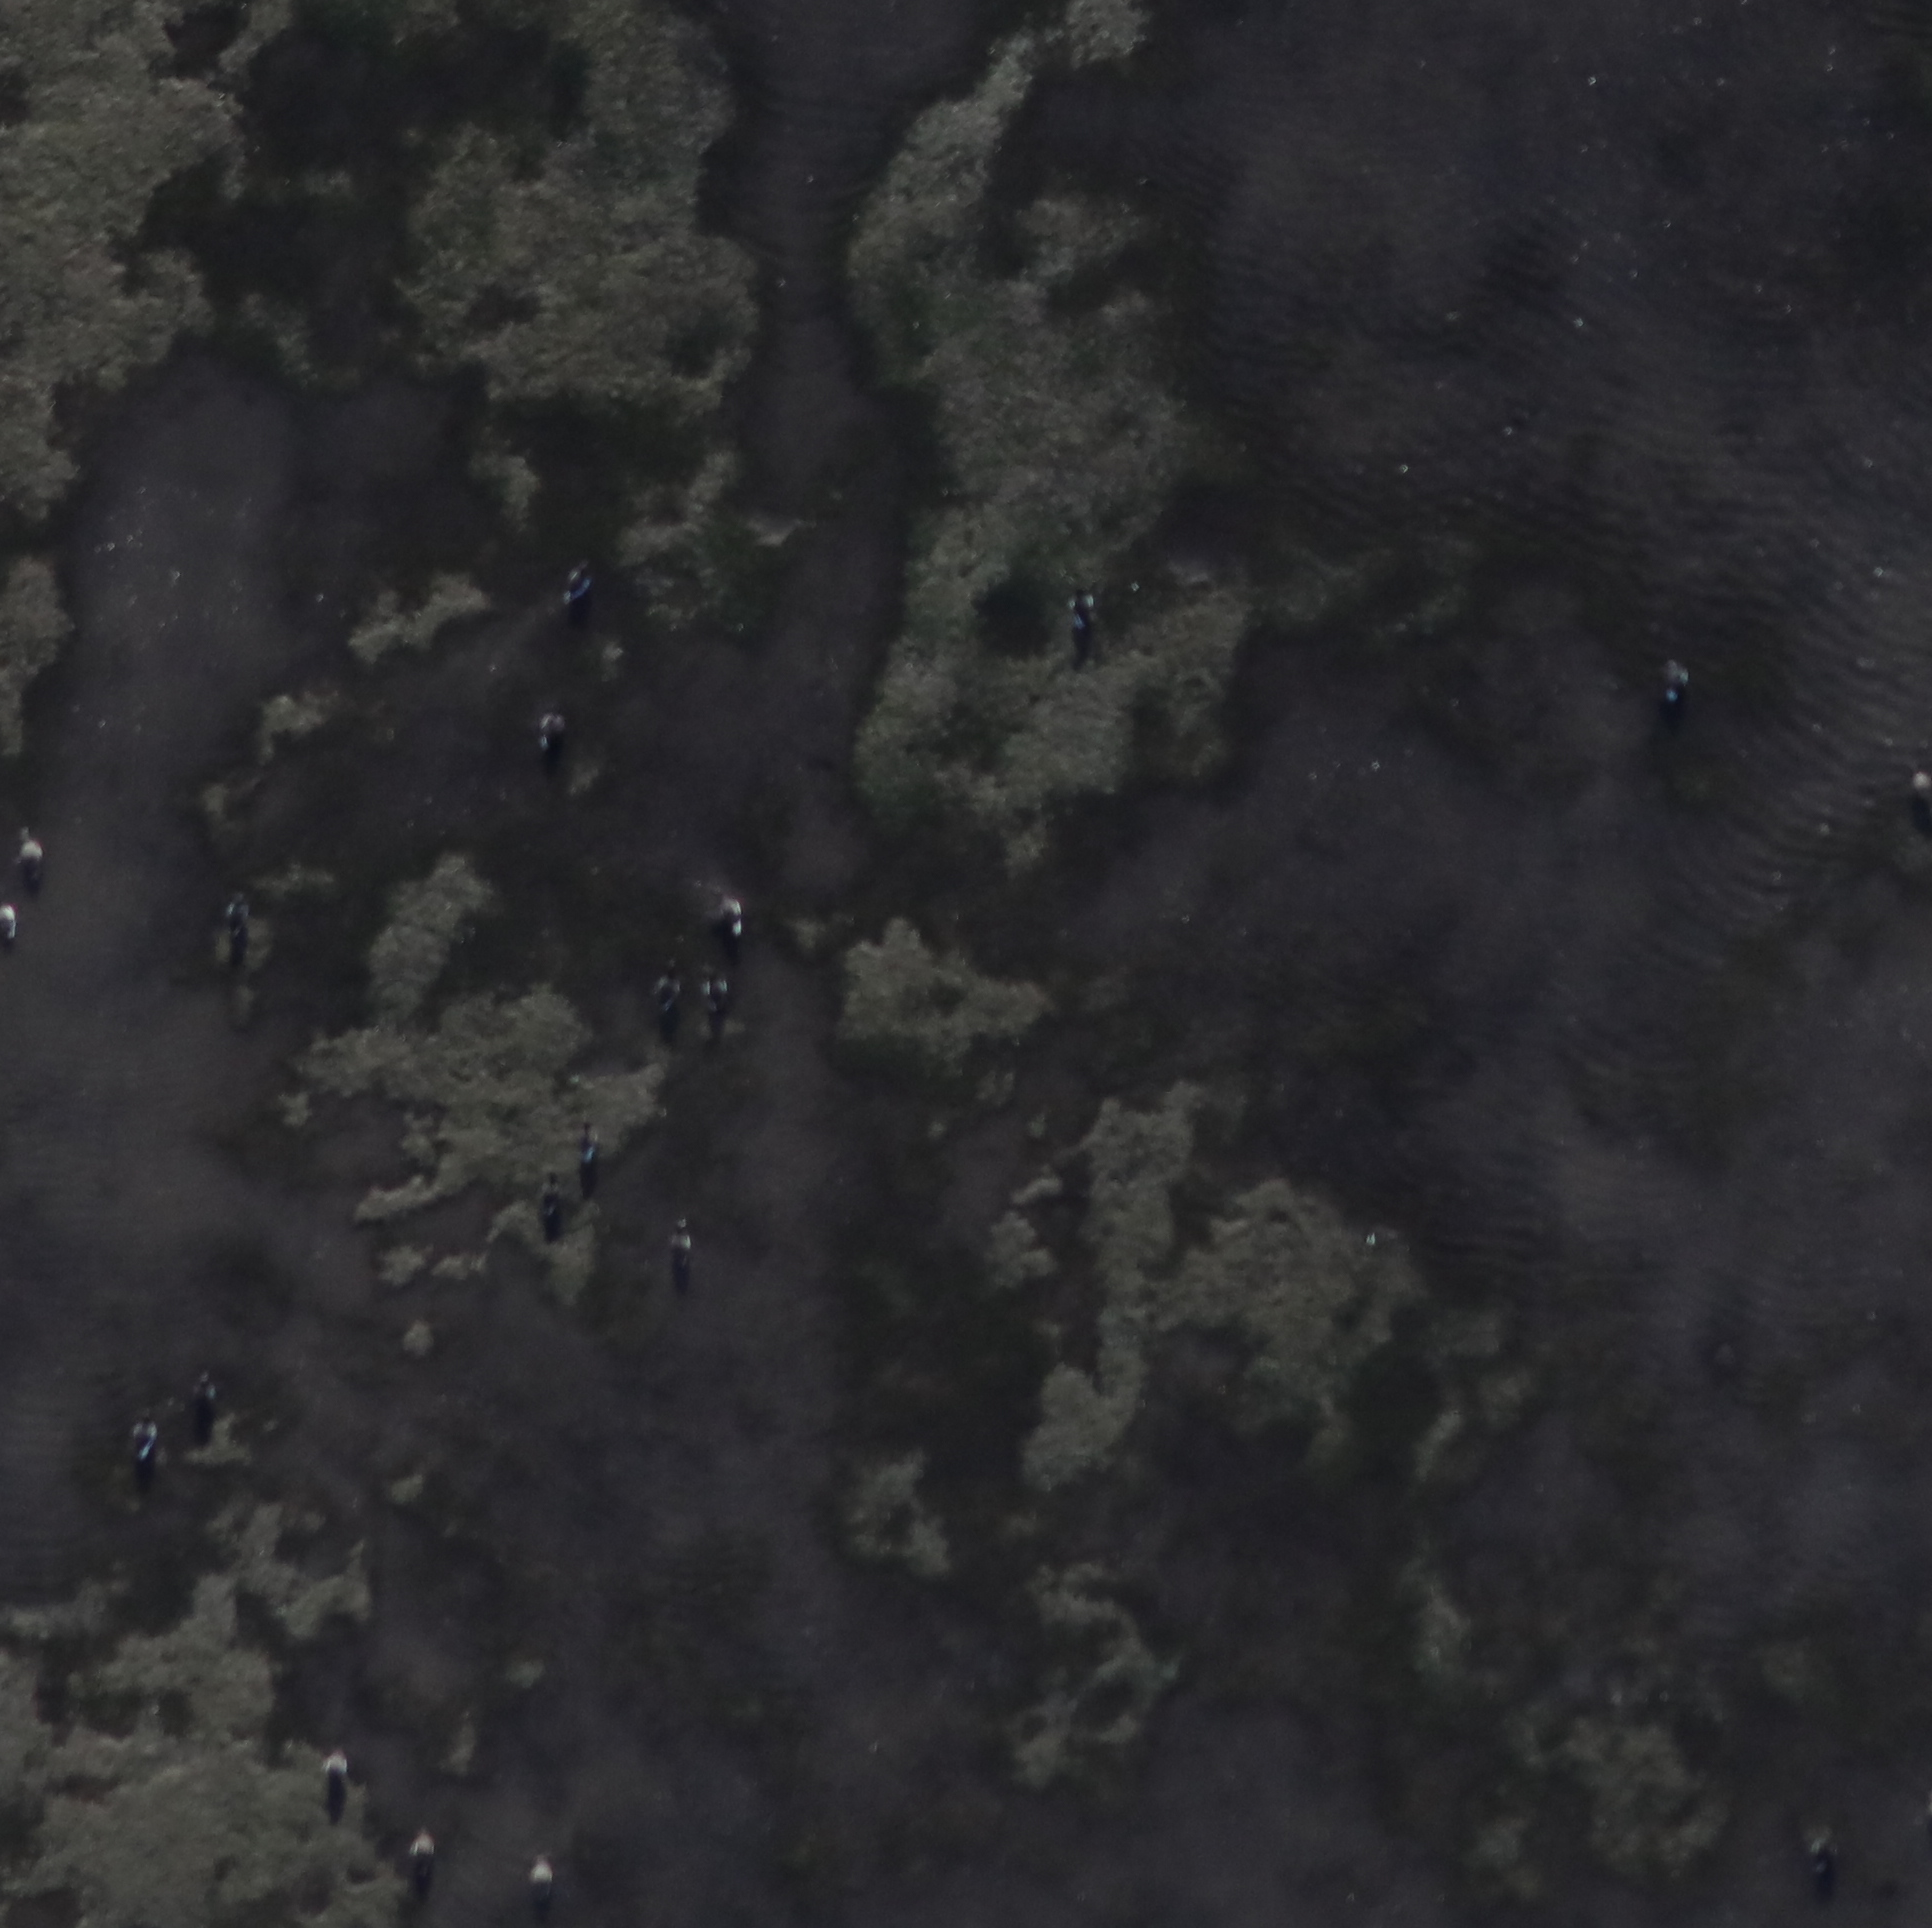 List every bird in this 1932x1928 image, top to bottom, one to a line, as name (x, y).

brant (582, 583)
brant (1082, 608)
brant (1678, 687)
brant (547, 722)
brant (1919, 791)
brant (37, 854)
brant (5, 916)
brant (728, 917)
brant (240, 918)
brant (716, 991)
brant (663, 994)
brant (587, 1145)
brant (551, 1198)
brant (685, 1253)
brant (206, 1395)
brant (146, 1439)
brant (338, 1769)
brant (427, 1850)
brant (1821, 1854)
brant (544, 1884)